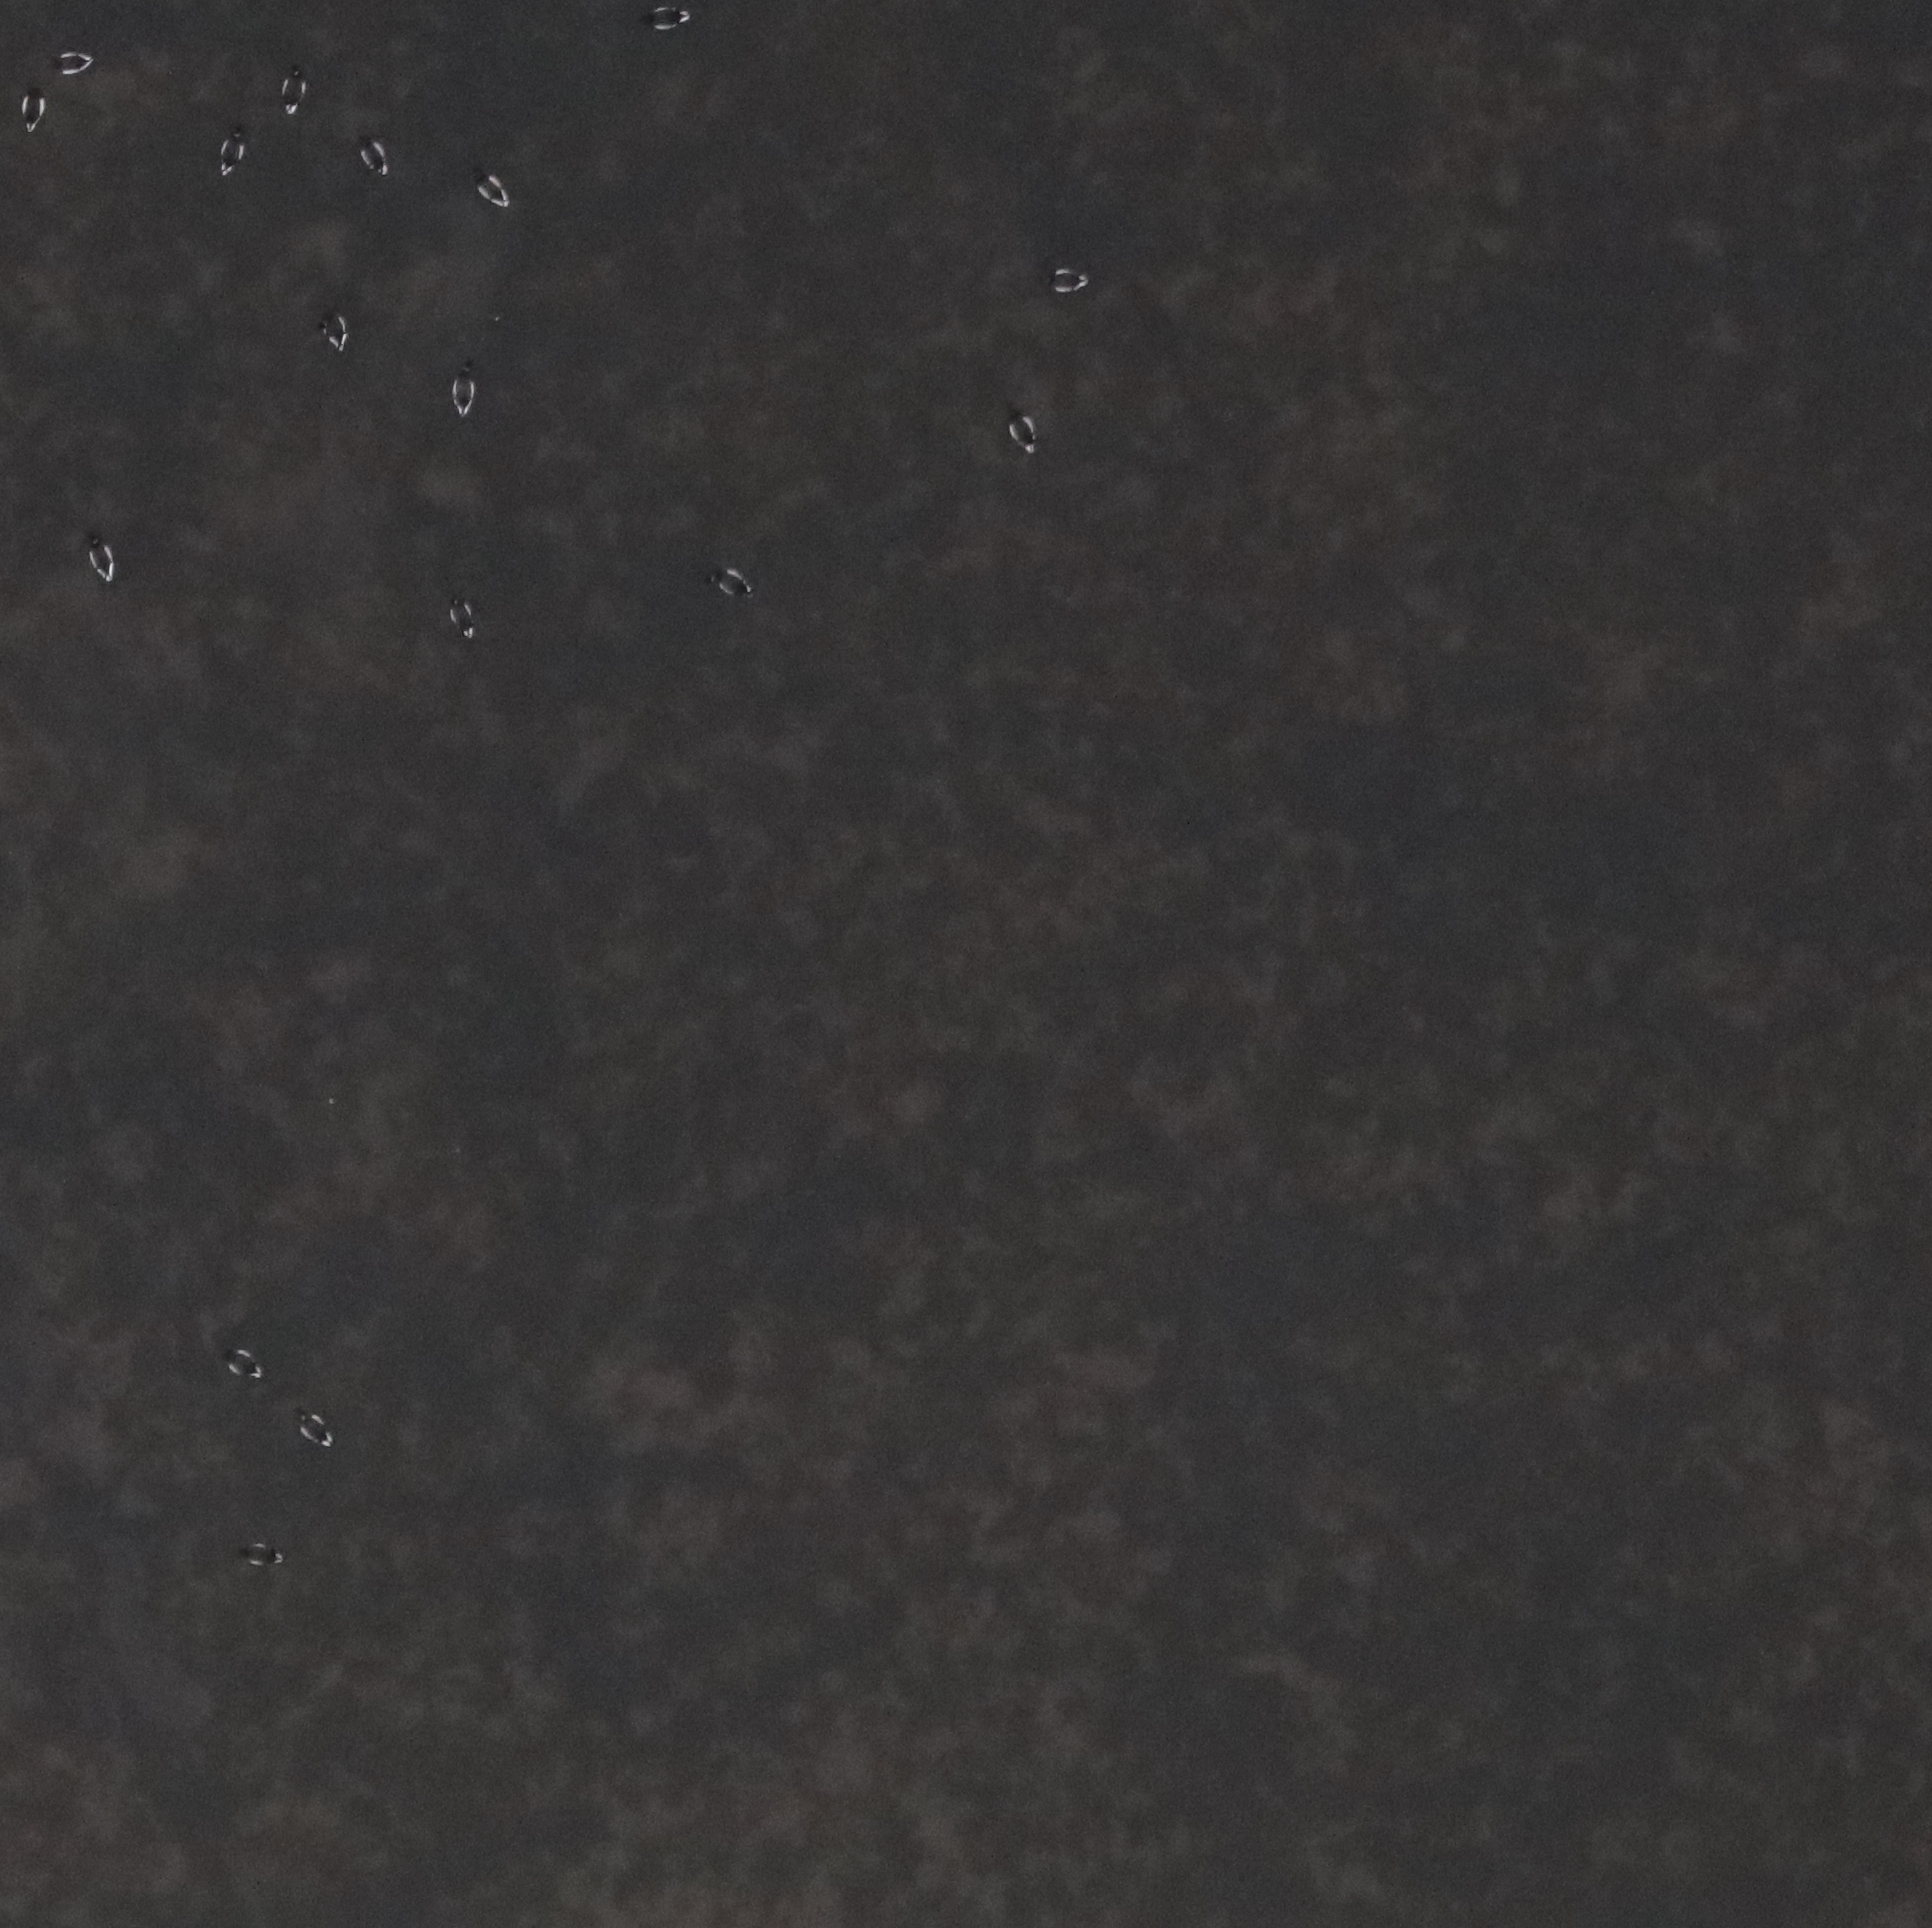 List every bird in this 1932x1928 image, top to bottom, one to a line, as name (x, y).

brant (667, 17)
brant (73, 64)
brant (296, 91)
brant (32, 109)
brant (233, 152)
brant (375, 155)
brant (492, 191)
brant (1069, 281)
brant (336, 330)
brant (465, 392)
brant (1022, 431)
brant (101, 559)
brant (732, 584)
brant (463, 616)
brant (245, 1363)
brant (316, 1429)
brant (263, 1554)